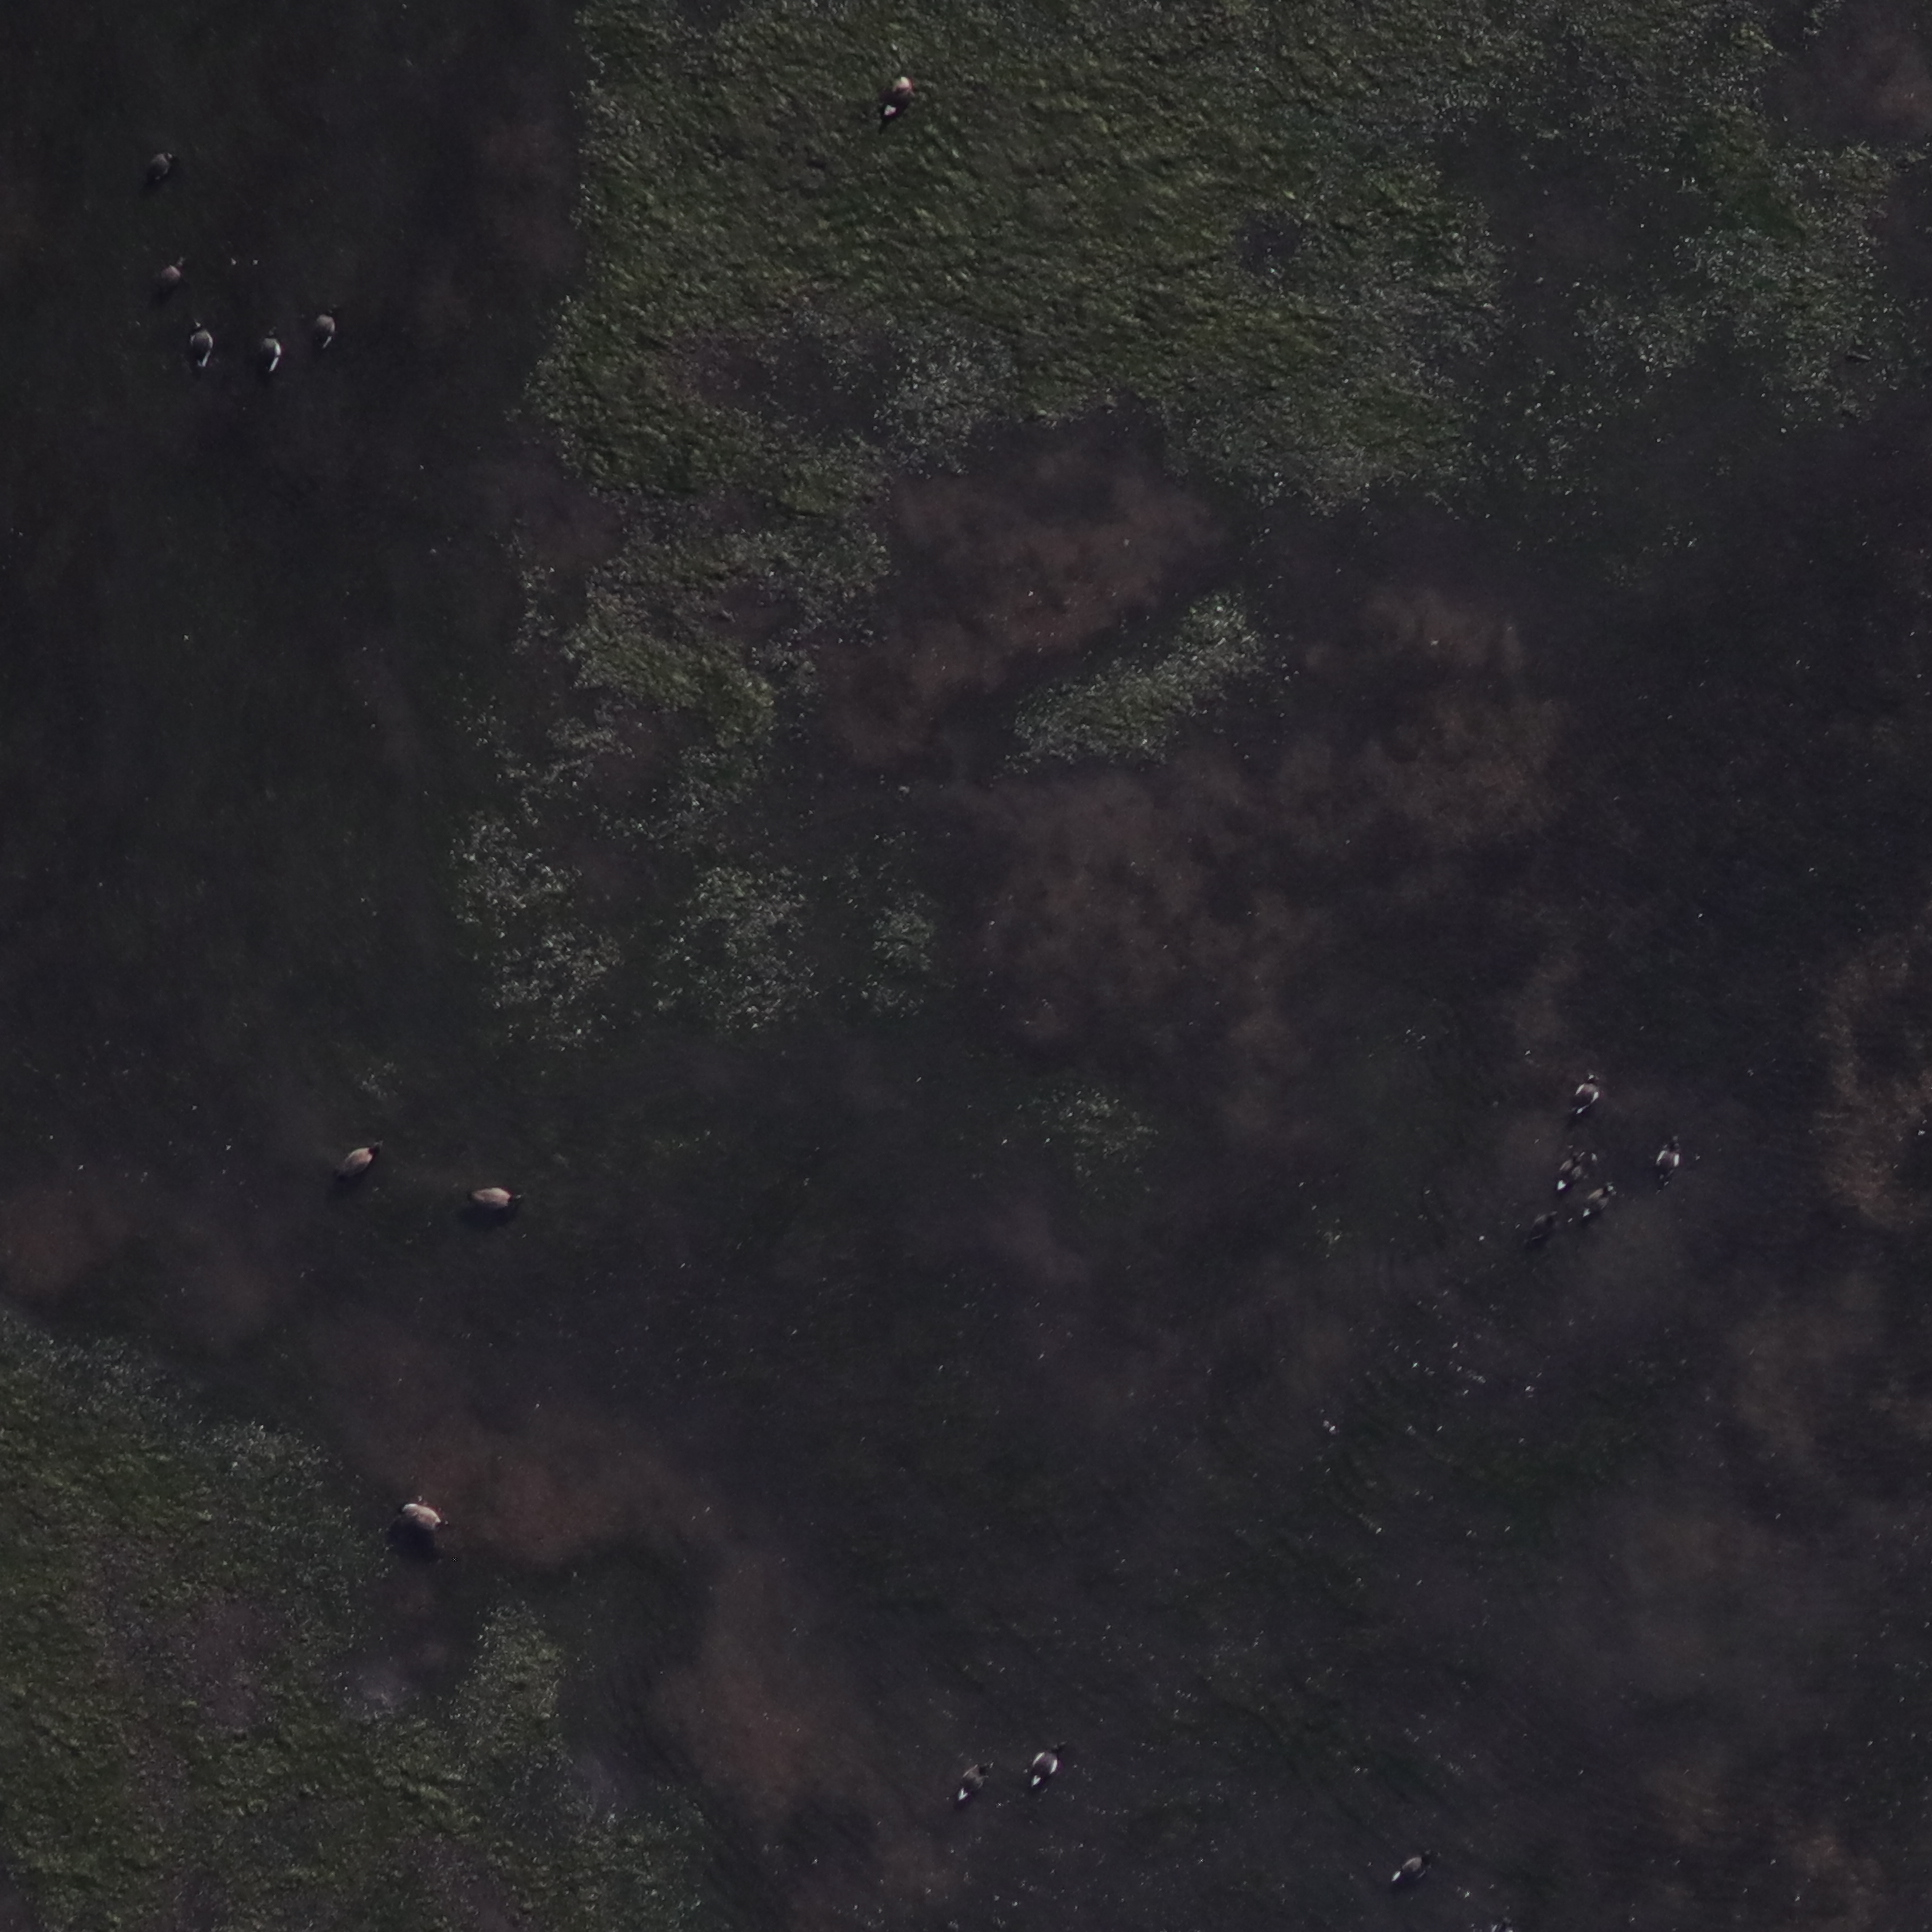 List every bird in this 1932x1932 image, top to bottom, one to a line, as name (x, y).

Canada goose (904, 90)
brant (159, 168)
brant (172, 275)
brant (325, 329)
brant (201, 344)
brant (270, 354)
brant (1585, 1094)
Canada goose (357, 1158)
brant (1668, 1160)
brant (1568, 1178)
Canada goose (492, 1199)
brant (1601, 1204)
brant (1542, 1231)
Canada goose (424, 1518)
brant (1042, 1765)
brant (971, 1782)
brant (1409, 1871)